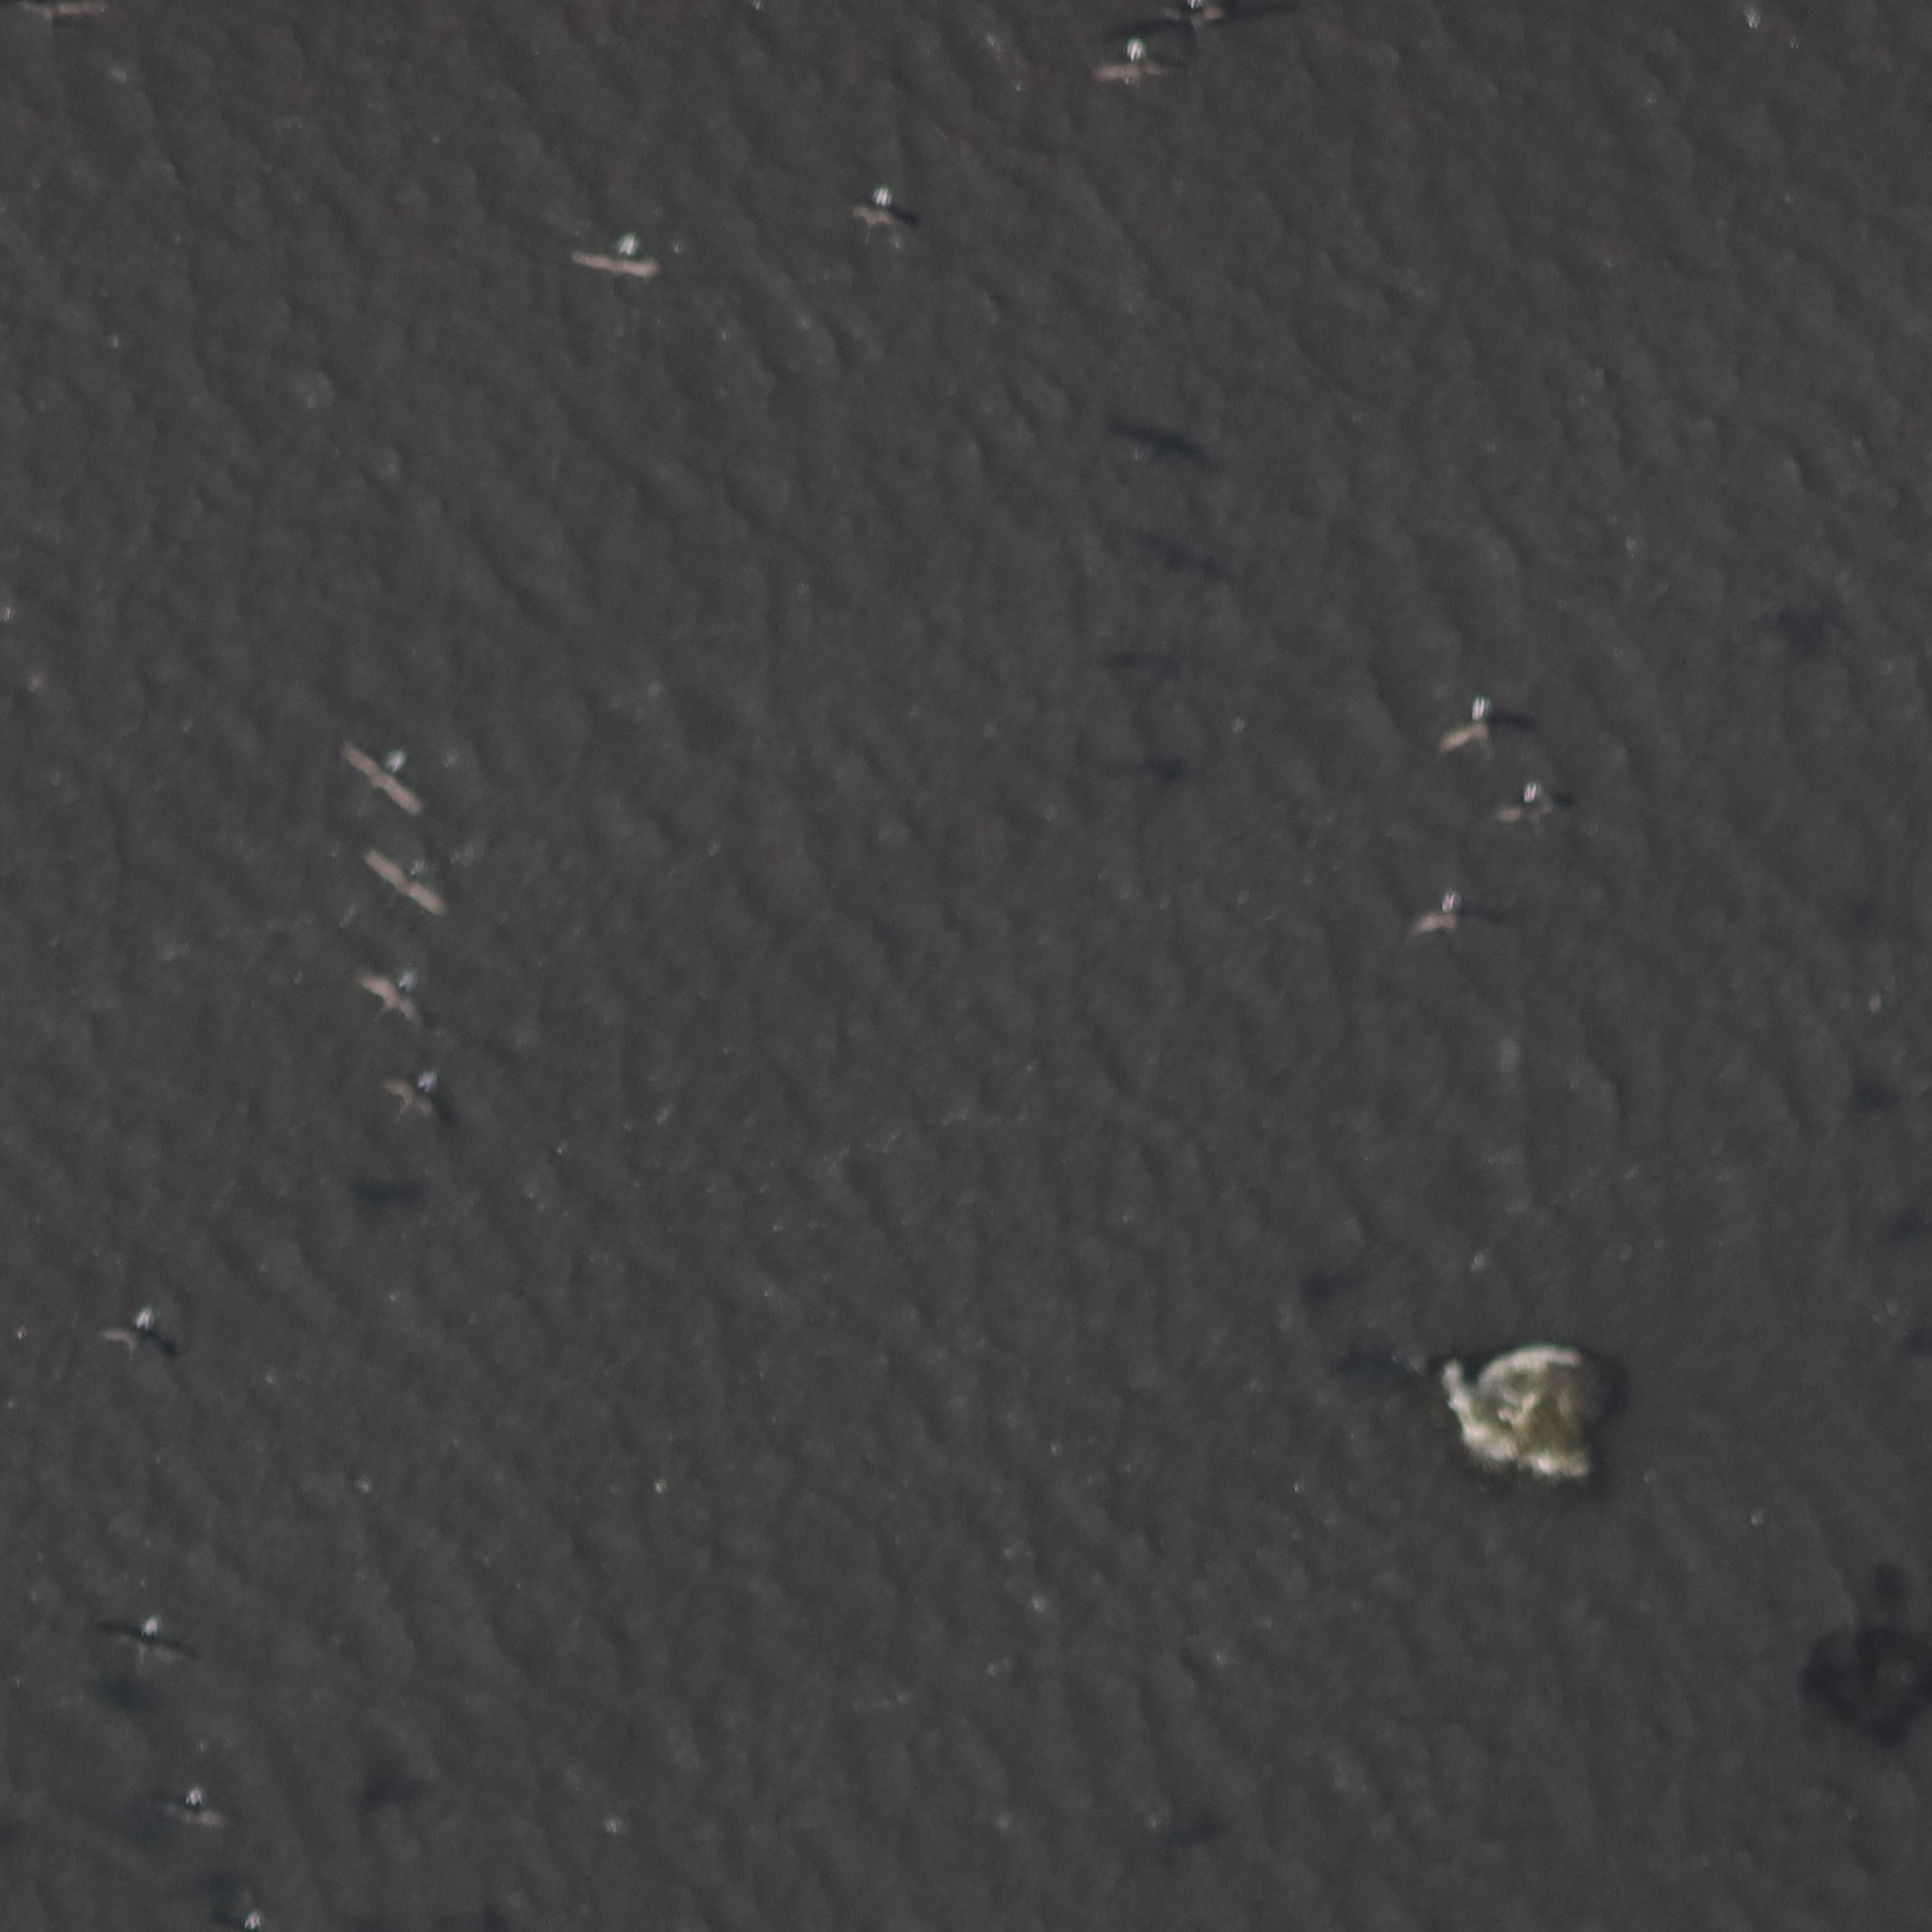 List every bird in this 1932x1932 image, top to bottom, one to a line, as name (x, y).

brant (1192, 19)
brant (1132, 71)
brant (875, 214)
brant (616, 267)
brant (1478, 731)
brant (382, 780)
brant (1533, 813)
brant (407, 882)
brant (1456, 921)
brant (390, 994)
brant (413, 1098)
brant (136, 1335)
brant (143, 1645)
brant (189, 1818)